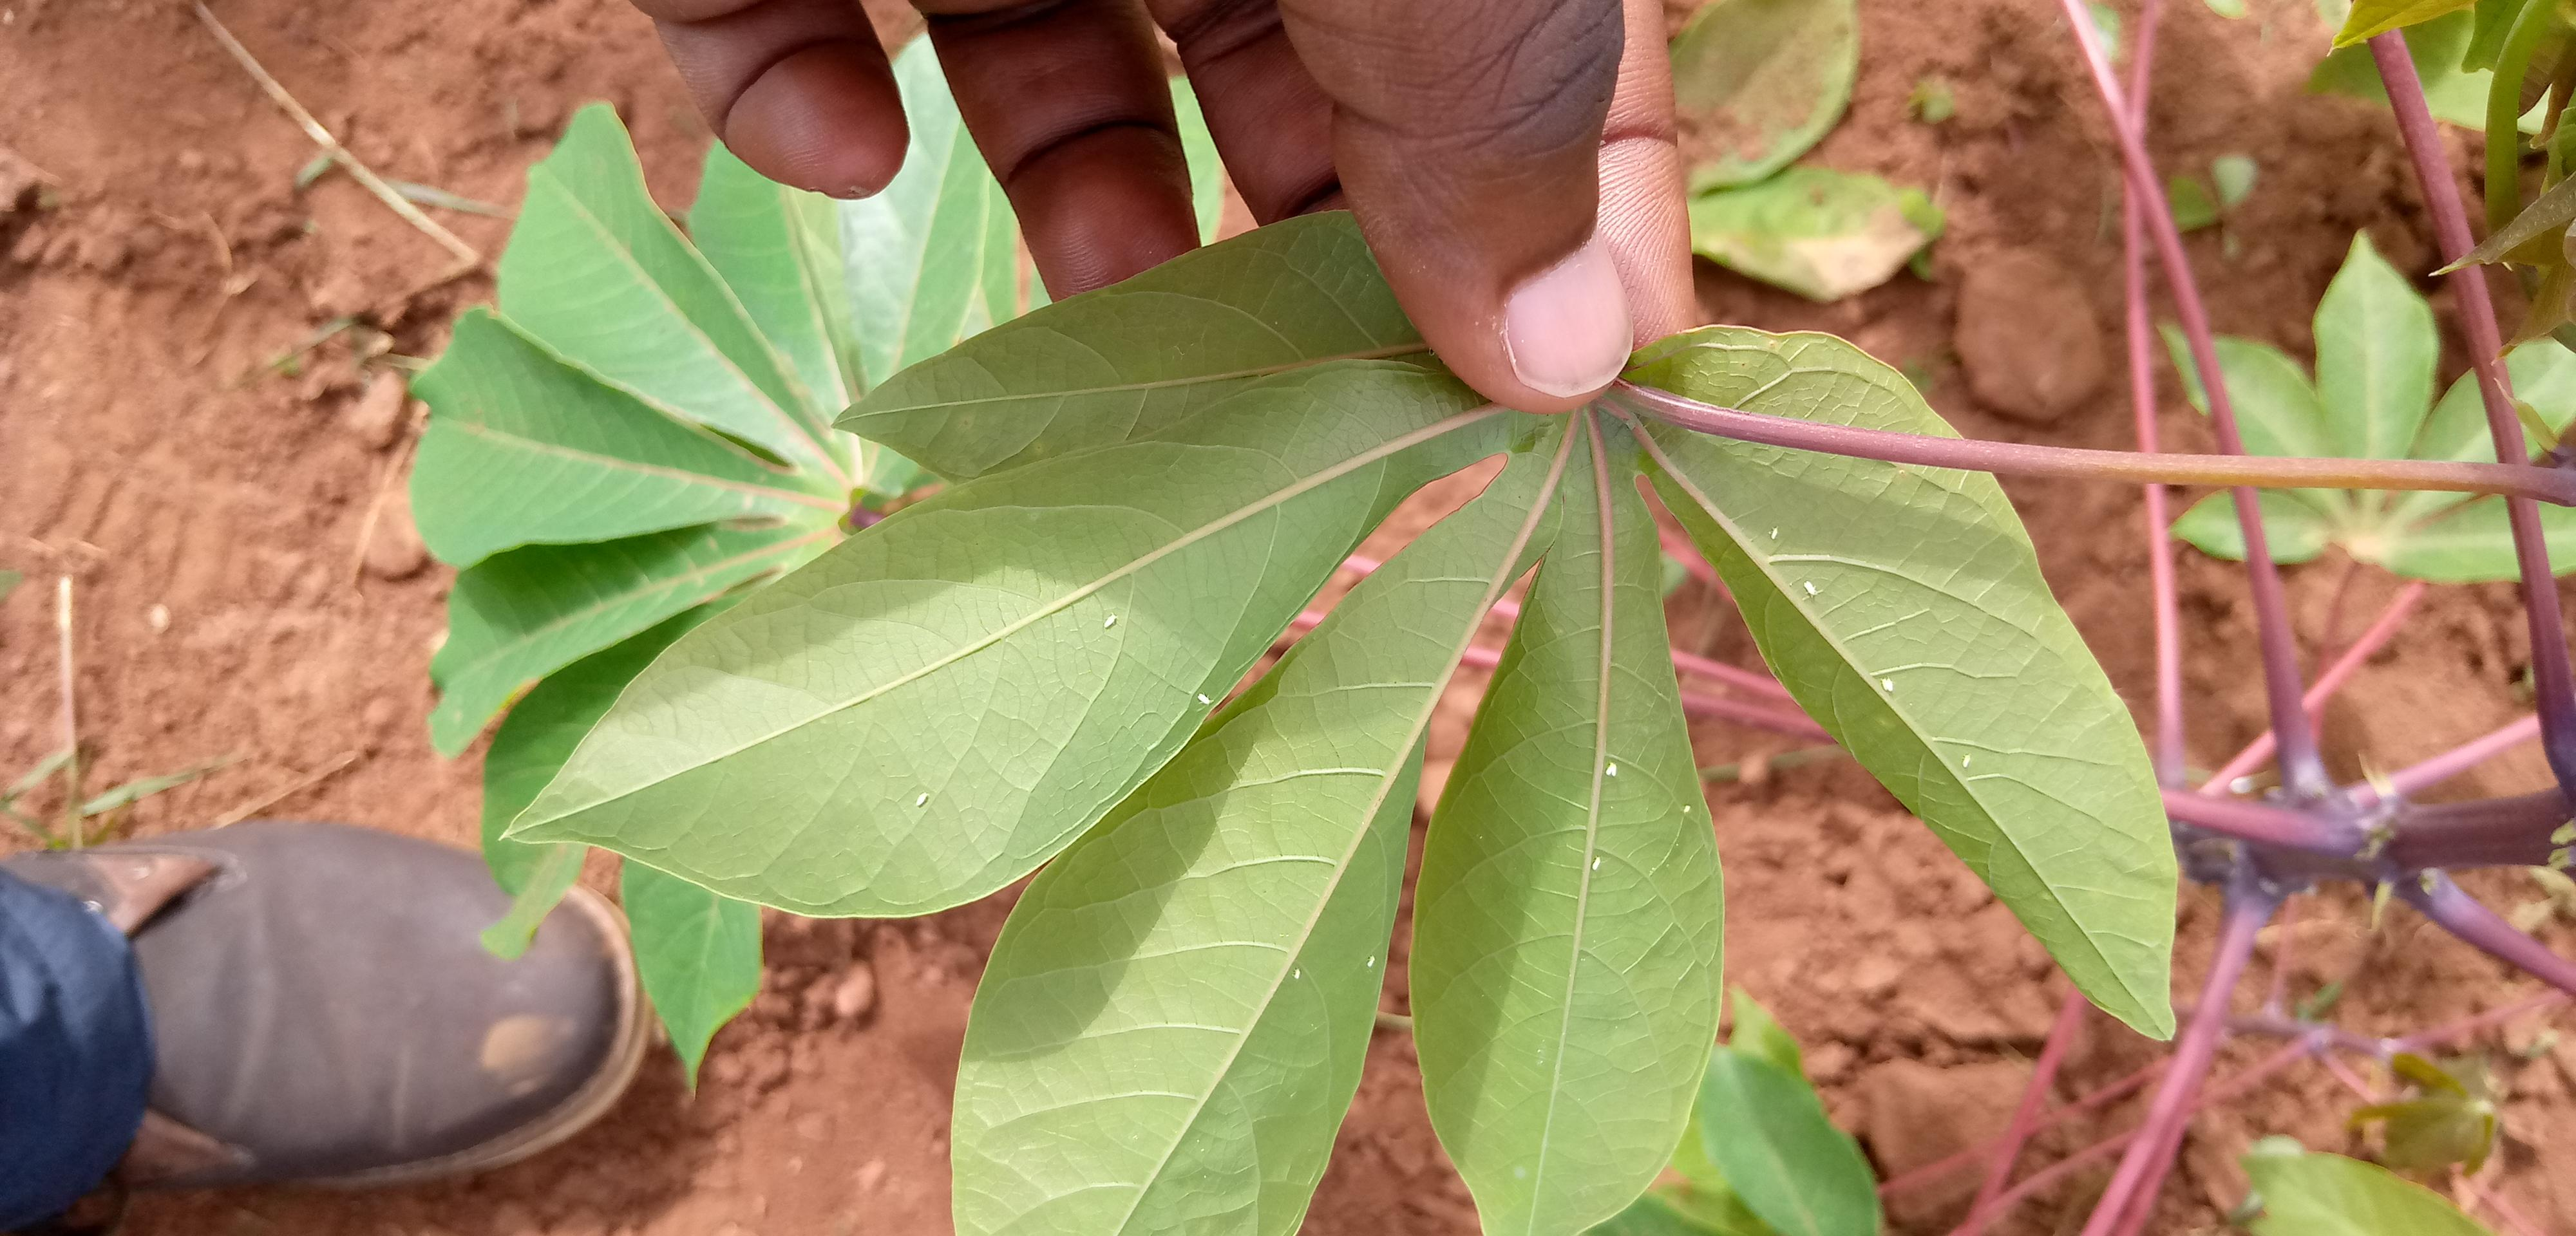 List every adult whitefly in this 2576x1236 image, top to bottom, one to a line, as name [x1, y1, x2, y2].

whitefly [1762, 520, 1790, 542]
whitefly [1797, 572, 1824, 605]
whitefly [1099, 610, 1129, 635]
whitefly [1873, 664, 1908, 709]
whitefly [1186, 685, 1213, 714]
whitefly [1956, 747, 1978, 781]
whitefly [1597, 753, 1623, 790]
whitefly [909, 784, 939, 812]
whitefly [1676, 796, 1694, 827]
whitefly [1584, 854, 1610, 877]
whitefly [1354, 950, 1378, 974]
whitefly [1281, 955, 1307, 986]